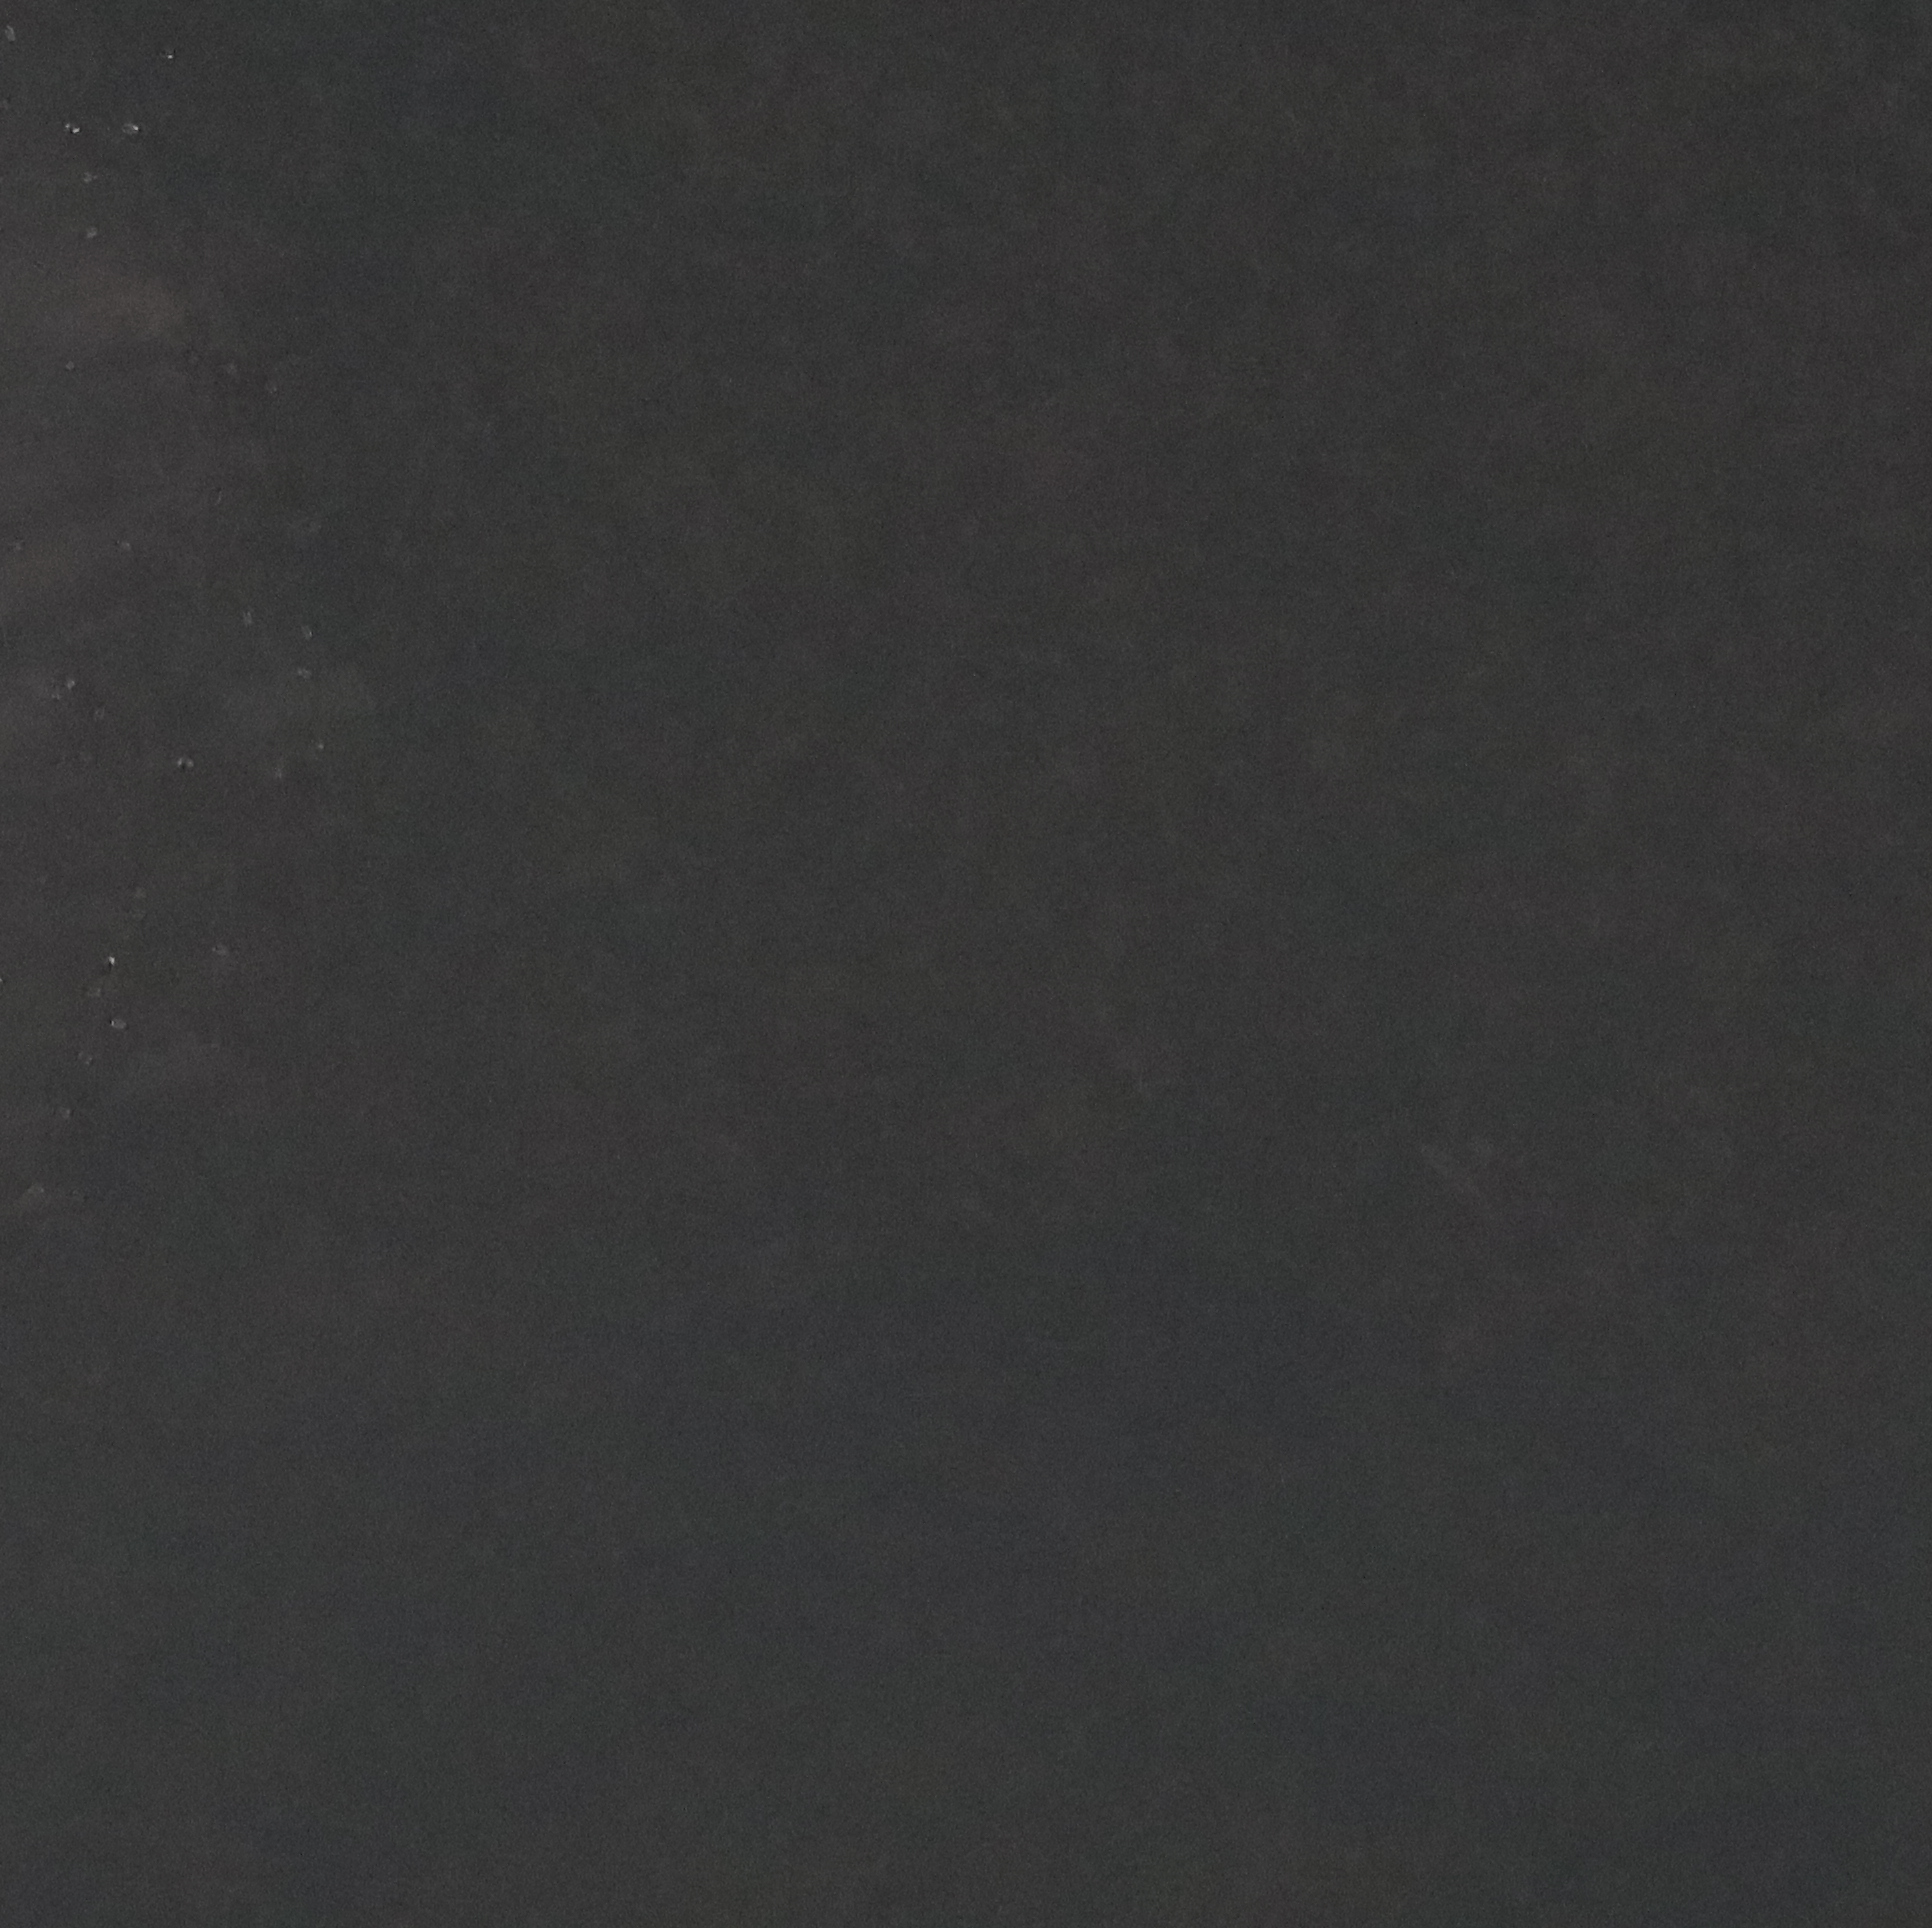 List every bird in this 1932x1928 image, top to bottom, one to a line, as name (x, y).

Canada goose (7, 37)
Canada goose (164, 51)
Canada goose (15, 101)
Canada goose (71, 119)
Canada goose (127, 123)
Canada goose (86, 173)
Canada goose (86, 226)
Canada goose (186, 353)
Canada goose (70, 365)
Canada goose (230, 370)
Canada goose (270, 379)
Canada goose (219, 491)
Canada goose (31, 546)
Canada goose (123, 546)
Canada goose (244, 621)
Canada goose (311, 626)
Canada goose (5, 634)
Canada goose (311, 677)
Canada goose (71, 680)
Canada goose (54, 695)
Canada goose (106, 712)
Canada goose (329, 742)
Canada goose (102, 743)
Canada goose (191, 762)
Canada goose (283, 774)
Canada goose (140, 887)
Canada goose (140, 916)
Canada goose (228, 951)
Canada goose (111, 958)
Canada goose (95, 988)
Canada goose (127, 1017)
Canada goose (85, 1057)
Canada goose (60, 1106)
Canada goose (41, 1190)